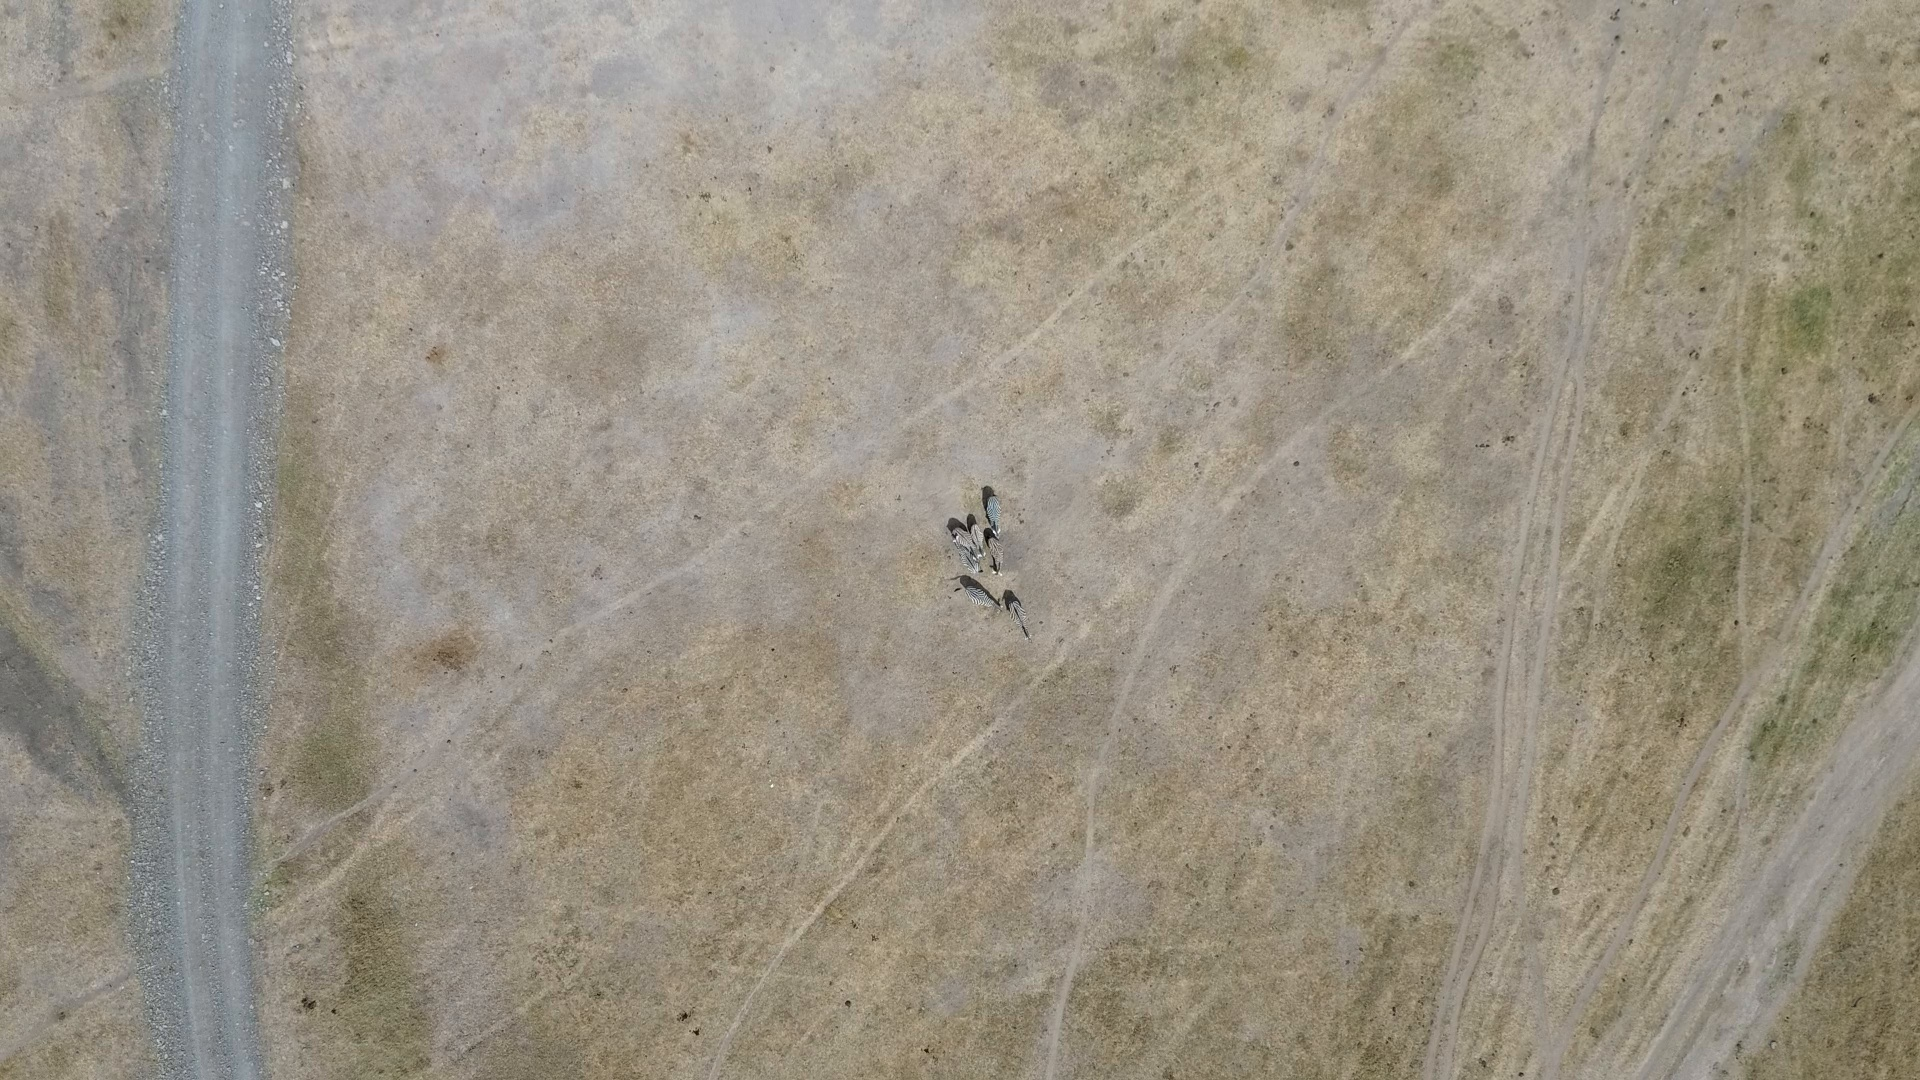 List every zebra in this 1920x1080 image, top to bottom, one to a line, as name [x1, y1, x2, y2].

zebra [985, 496, 1002, 531]
zebra [970, 525, 986, 557]
zebra [952, 528, 982, 559]
zebra [953, 536, 978, 573]
zebra [987, 539, 1001, 574]
zebra [960, 584, 999, 611]
zebra [1009, 603, 1030, 640]